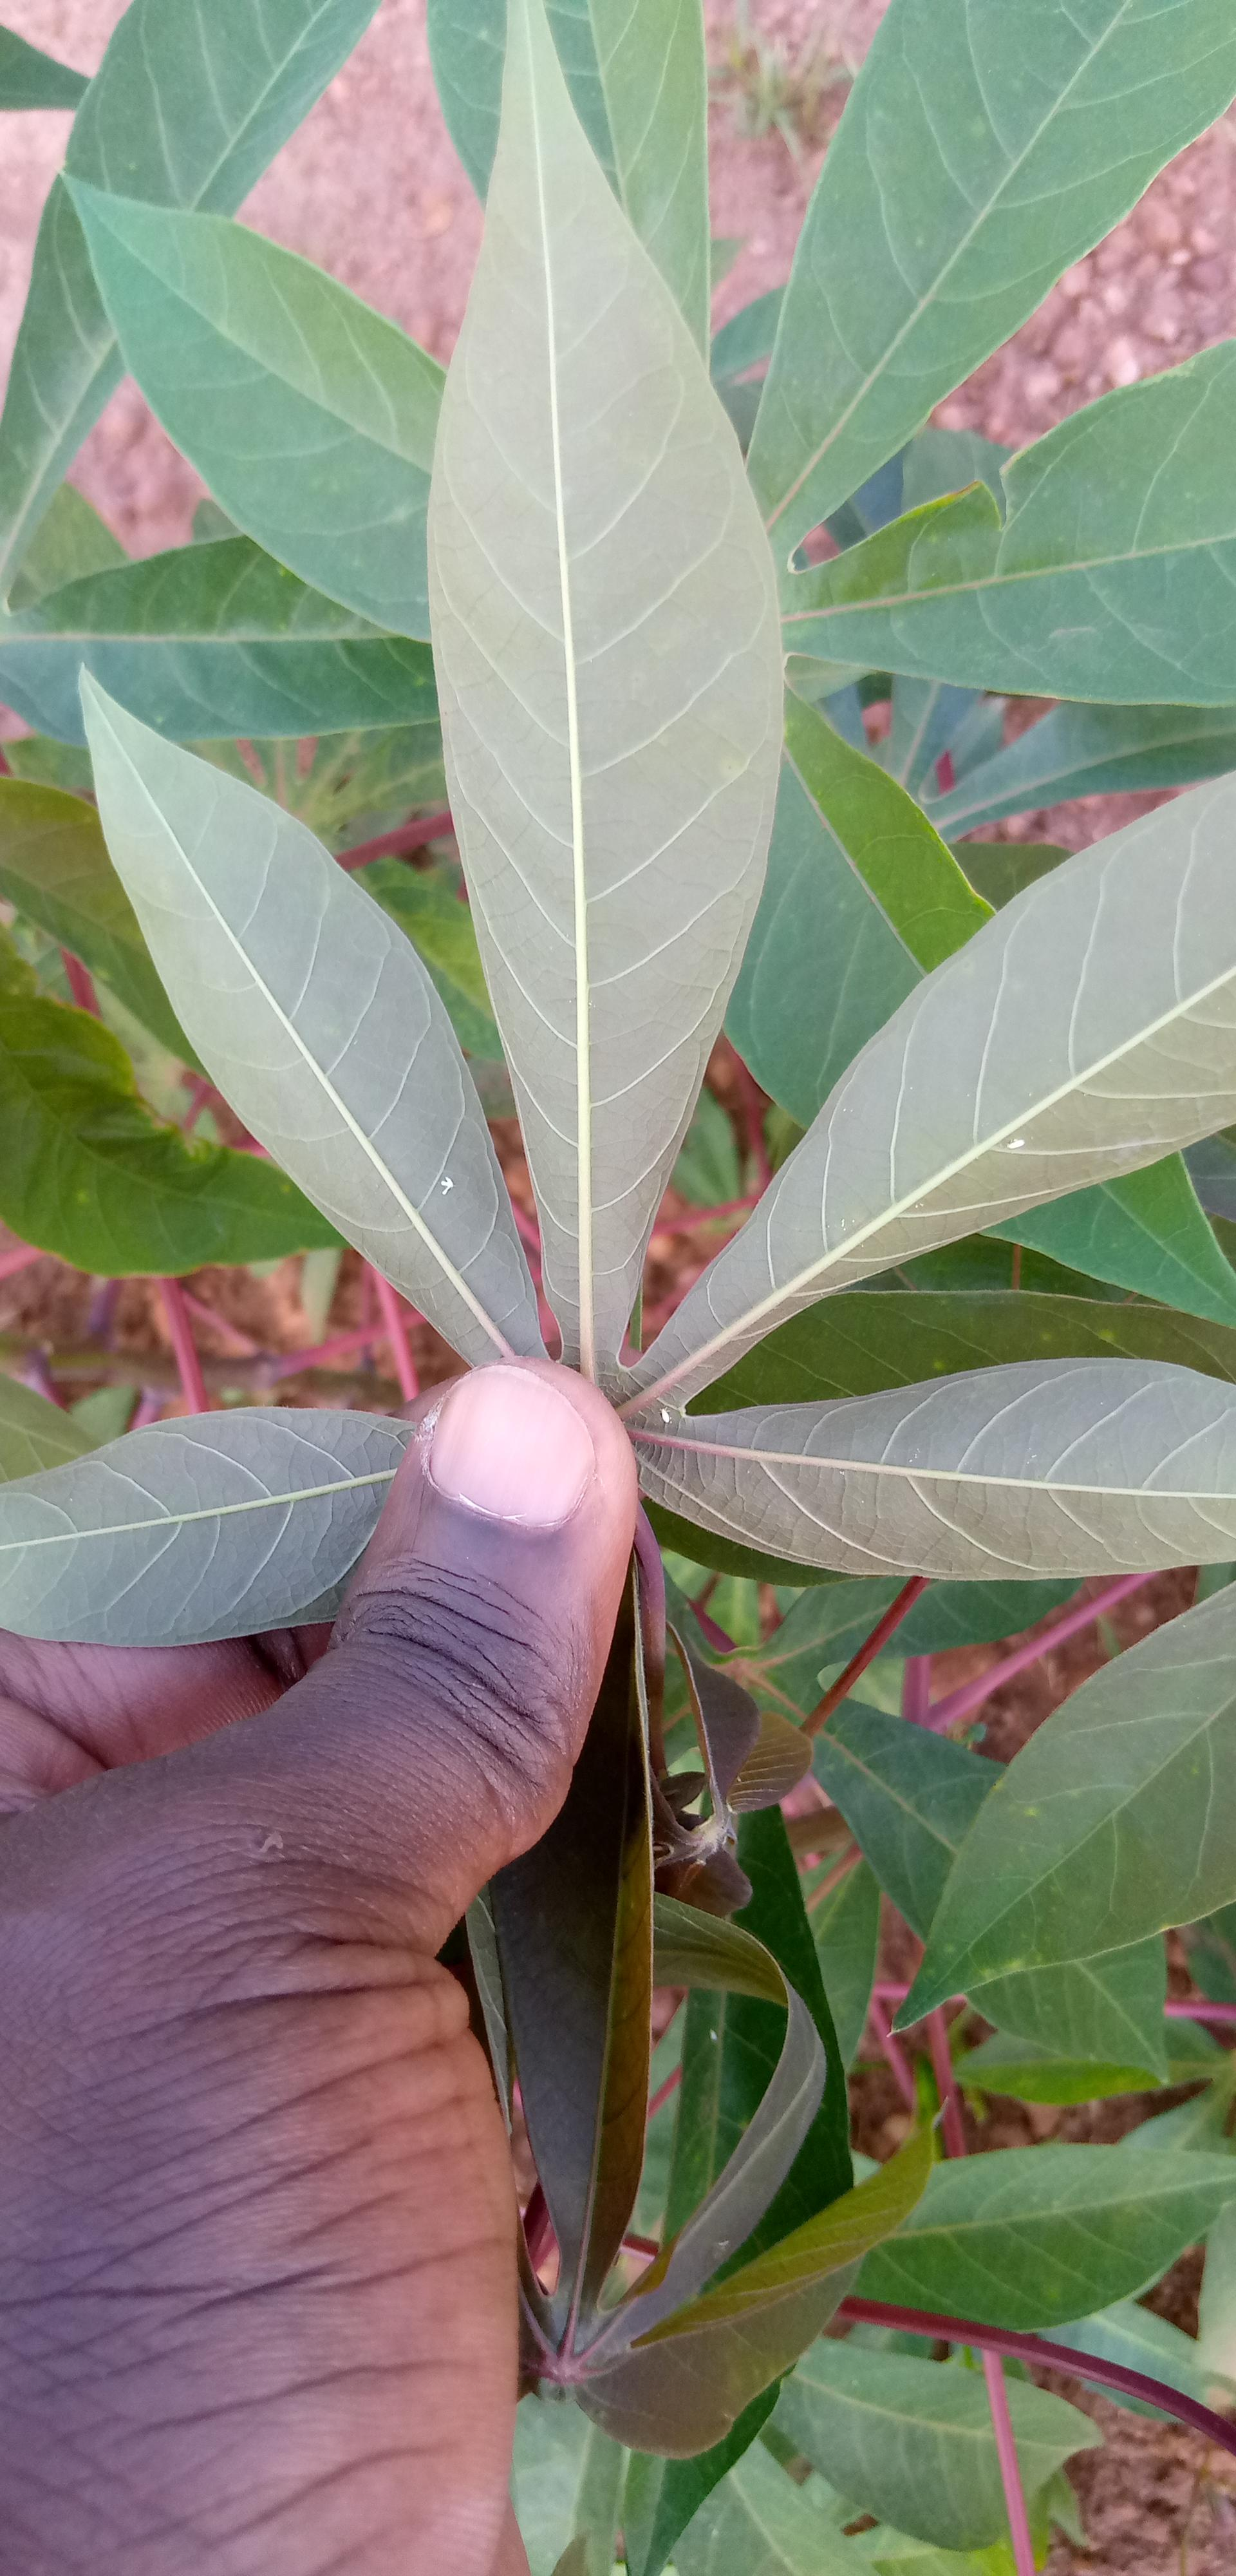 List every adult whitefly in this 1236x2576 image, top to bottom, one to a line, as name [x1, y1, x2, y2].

whitefly [1004, 1139, 1029, 1150]
whitefly [439, 1171, 458, 1197]
whitefly [658, 1406, 672, 1426]